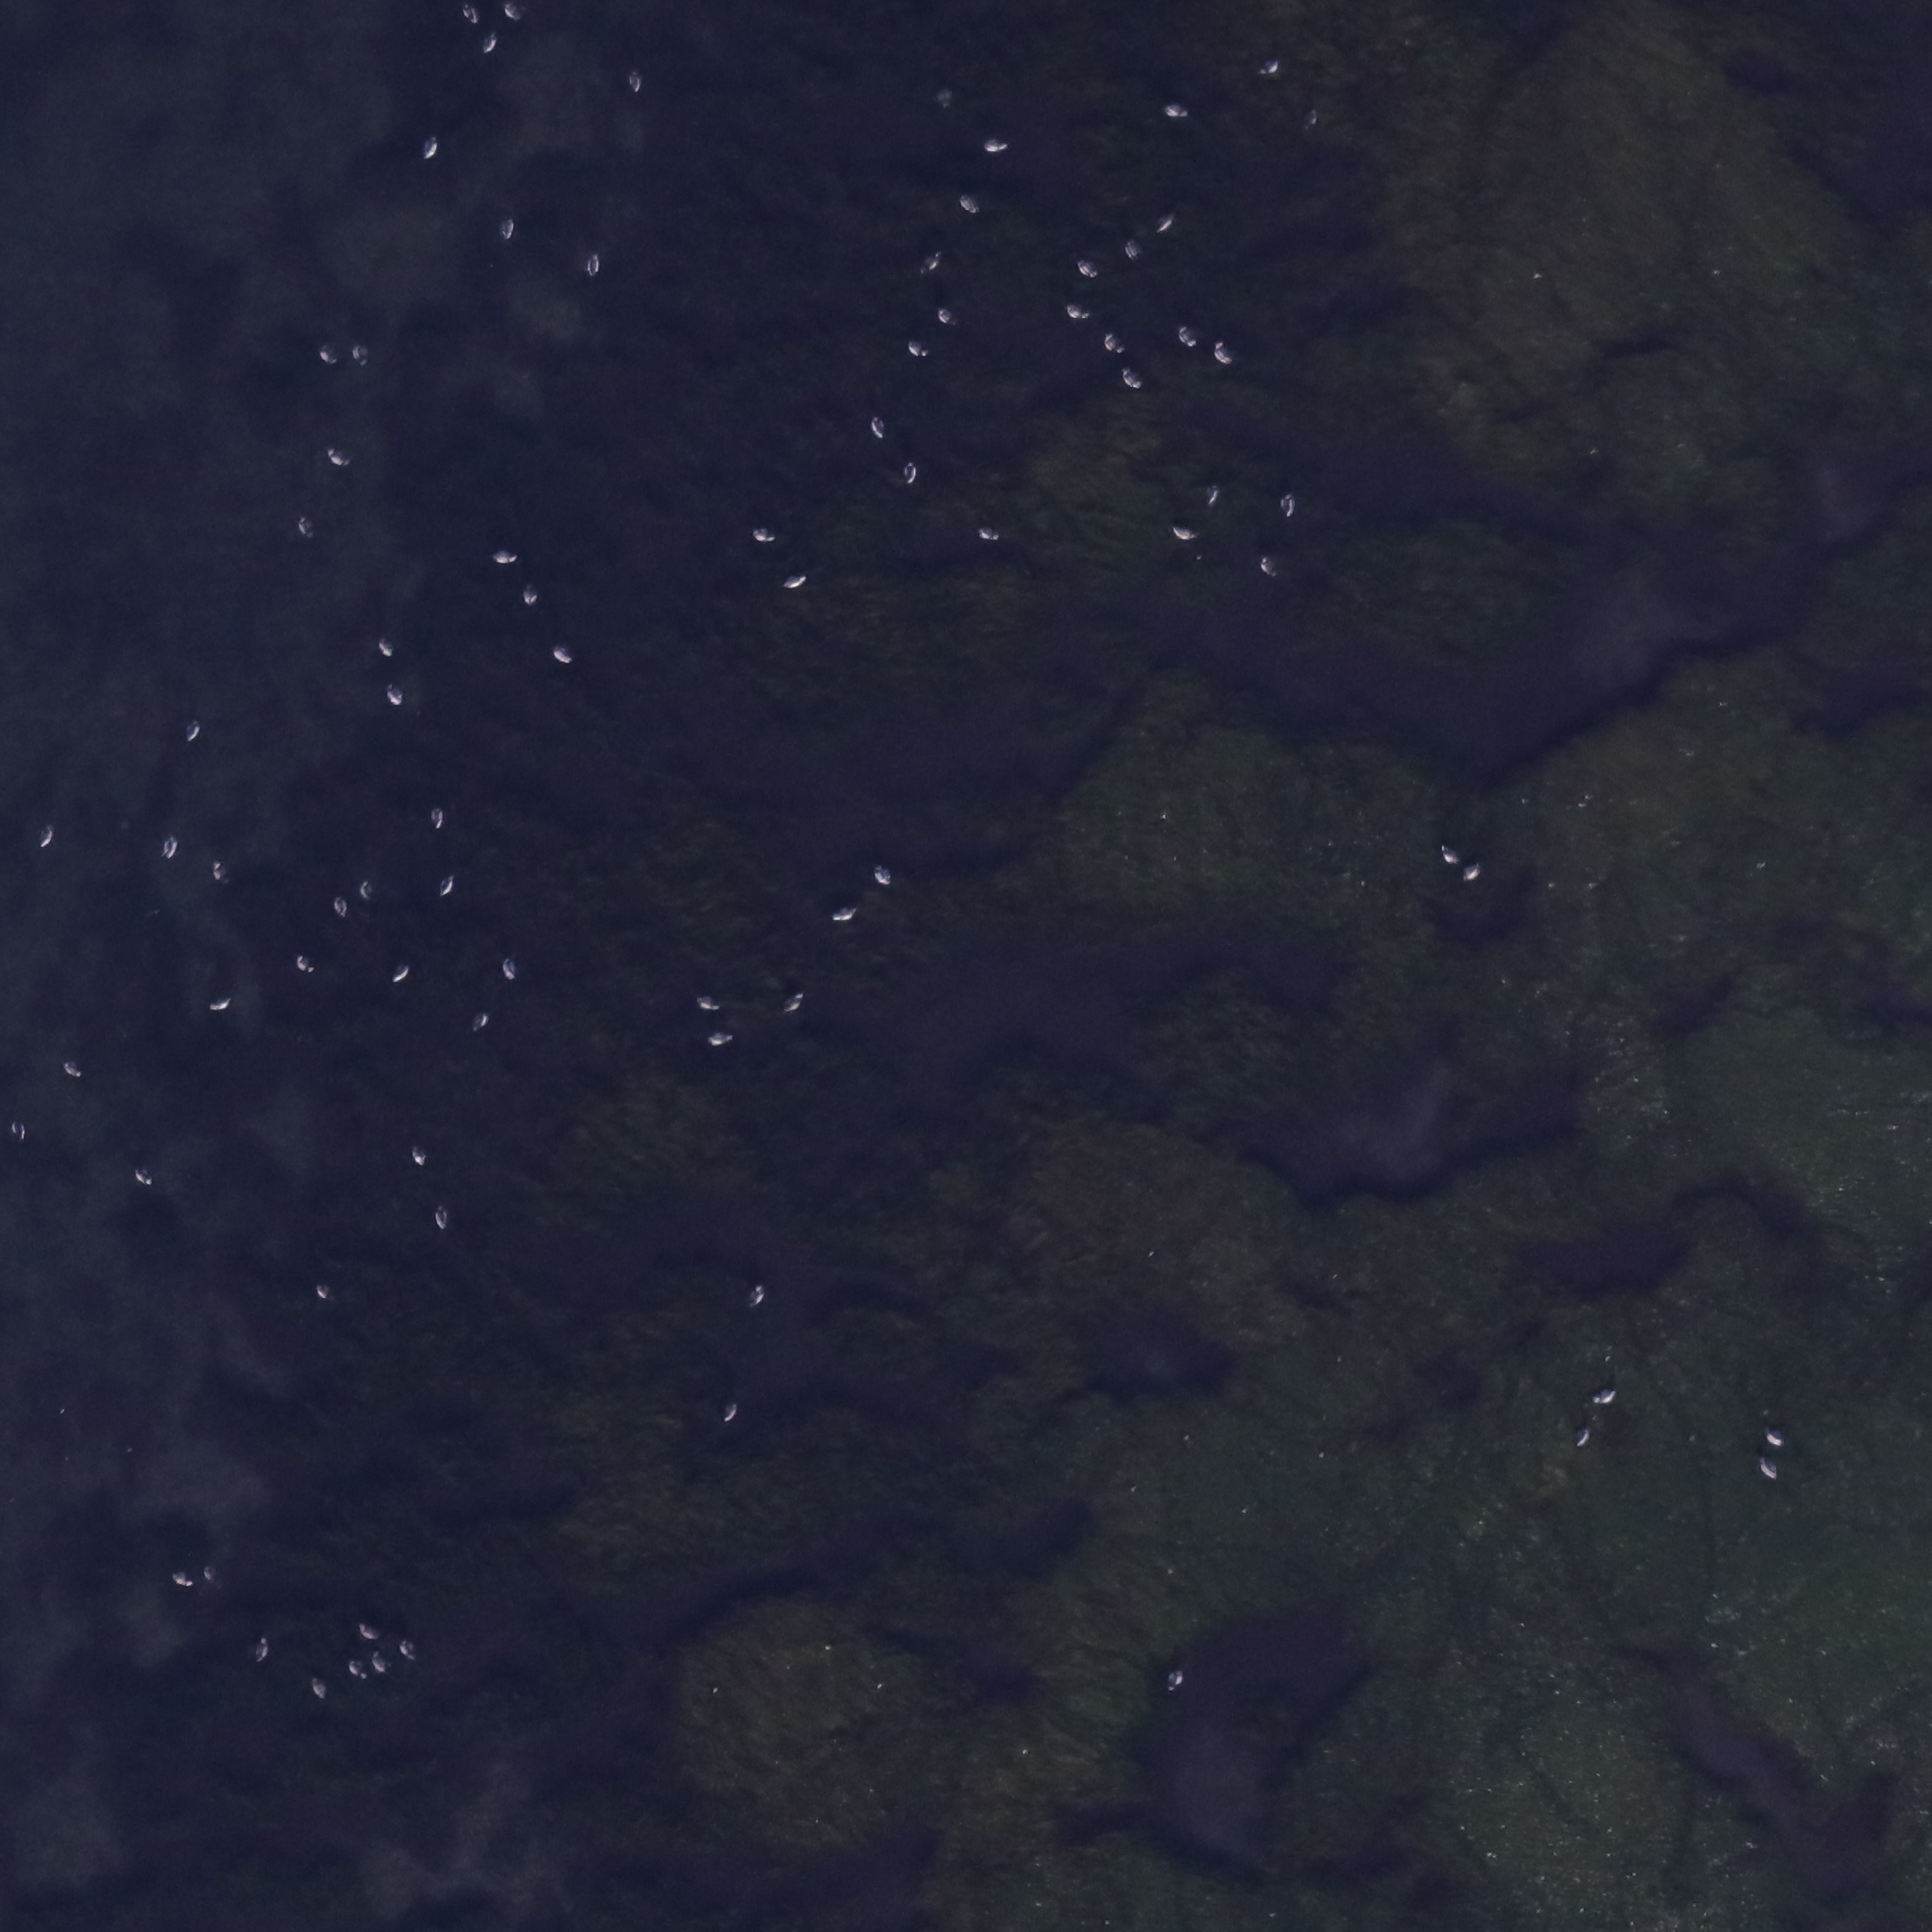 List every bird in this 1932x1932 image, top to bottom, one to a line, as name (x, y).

brant (510, 14)
brant (474, 21)
brant (487, 50)
brant (1272, 62)
brant (634, 85)
brant (944, 103)
brant (1184, 109)
brant (1316, 121)
brant (432, 143)
brant (993, 143)
brant (966, 202)
brant (1167, 224)
brant (507, 235)
brant (1147, 250)
brant (1095, 261)
brant (935, 264)
brant (595, 277)
brant (1075, 306)
brant (948, 312)
brant (1121, 341)
brant (1184, 341)
brant (919, 345)
brant (364, 351)
brant (1225, 357)
brant (328, 370)
brant (1134, 385)
brant (885, 430)
brant (327, 466)
brant (914, 475)
brant (1214, 490)
brant (1292, 514)
brant (306, 525)
brant (989, 527)
brant (1184, 531)
brant (770, 543)
brant (510, 560)
brant (1265, 570)
brant (799, 577)
brant (535, 603)
brant (381, 648)
brant (570, 648)
brant (395, 696)
brant (190, 729)
brant (448, 816)
brant (53, 835)
brant (170, 845)
brant (1452, 848)
brant (232, 872)
brant (1479, 877)
brant (883, 885)
brant (452, 888)
brant (364, 889)
brant (339, 901)
brant (845, 915)
brant (306, 961)
brant (514, 976)
brant (396, 977)
brant (705, 1002)
brant (792, 1003)
brant (239, 1006)
brant (486, 1019)
brant (717, 1038)
brant (78, 1075)
brant (26, 1124)
brant (427, 1154)
brant (144, 1178)
brant (450, 1218)
brant (321, 1300)
brant (755, 1300)
brant (1601, 1393)
brant (735, 1417)
brant (1586, 1429)
brant (1773, 1434)
brant (1772, 1473)
brant (215, 1565)
brant (179, 1580)
brant (367, 1639)
brant (269, 1644)
brant (419, 1652)
brant (388, 1669)
brant (361, 1673)
brant (1178, 1682)
brant (319, 1690)